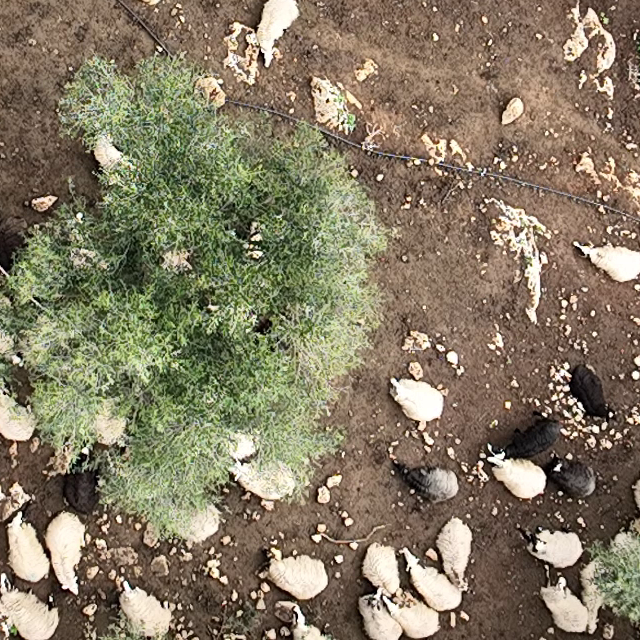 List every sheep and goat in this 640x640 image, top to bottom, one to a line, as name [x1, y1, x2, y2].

sheep [115, 0, 174, 4]
sheep [258, 0, 298, 69]
sheep [91, 133, 141, 174]
sheep [66, 209, 106, 268]
sheep [0, 215, 30, 252]
sheep [572, 239, 639, 285]
sheep [0, 288, 22, 365]
sheep [569, 366, 618, 421]
sheep [391, 377, 444, 422]
sheep [0, 387, 38, 443]
sheep [84, 393, 128, 448]
sheep [486, 417, 559, 459]
sheep [215, 426, 260, 460]
sheep [545, 448, 594, 498]
sheep [64, 452, 99, 513]
sheep [486, 456, 547, 497]
sheep [225, 457, 293, 500]
sheep [393, 458, 460, 502]
sheep [634, 481, 639, 533]
sheep [164, 493, 223, 540]
sheep [42, 508, 89, 596]
sheep [6, 510, 50, 583]
sheep [629, 515, 639, 552]
sheep [435, 517, 472, 591]
sheep [516, 524, 584, 569]
sheep [615, 531, 639, 571]
sheep [361, 542, 407, 604]
sheep [262, 547, 329, 600]
sheep [403, 547, 462, 612]
sheep [580, 556, 611, 633]
sheep [540, 564, 586, 632]
sheep [0, 572, 61, 639]
sheep [118, 577, 173, 638]
sheep [376, 585, 440, 636]
sheep [358, 592, 402, 638]